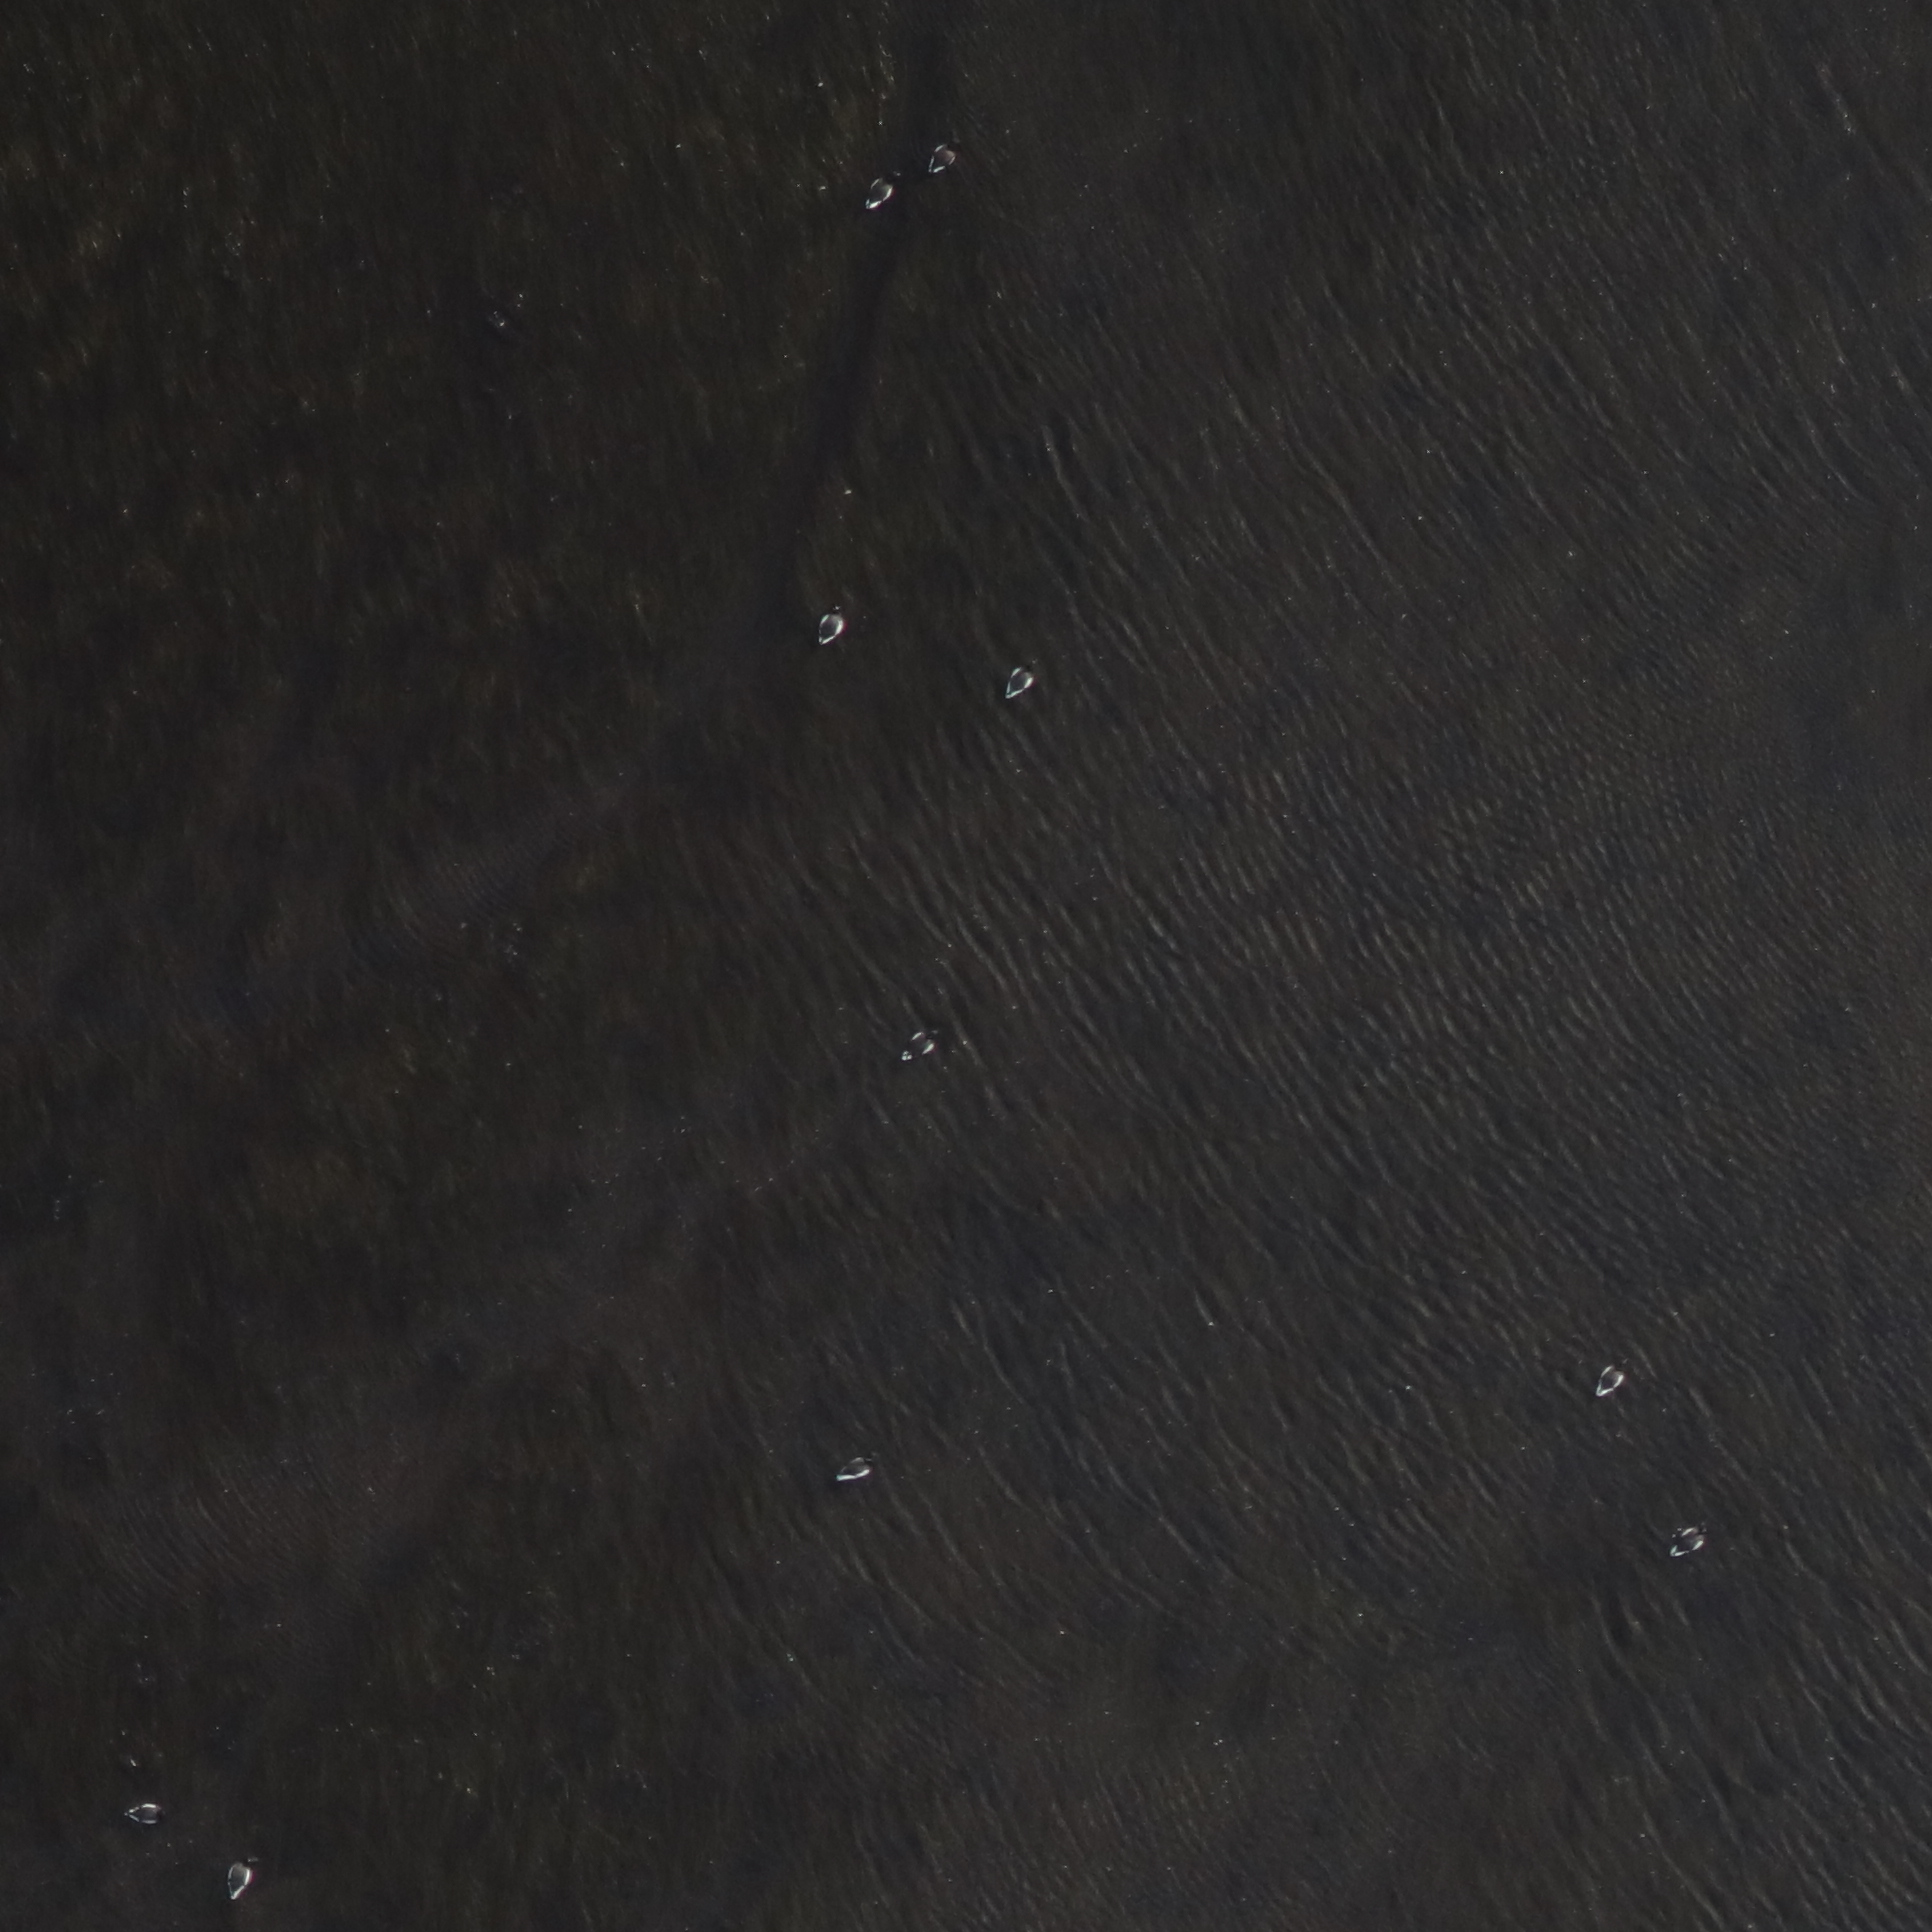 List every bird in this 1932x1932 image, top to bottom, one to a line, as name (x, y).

brant (944, 157)
brant (882, 192)
brant (832, 626)
brant (1020, 681)
brant (920, 1043)
brant (1610, 1378)
brant (856, 1470)
brant (1689, 1540)
brant (149, 1815)
brant (240, 1880)